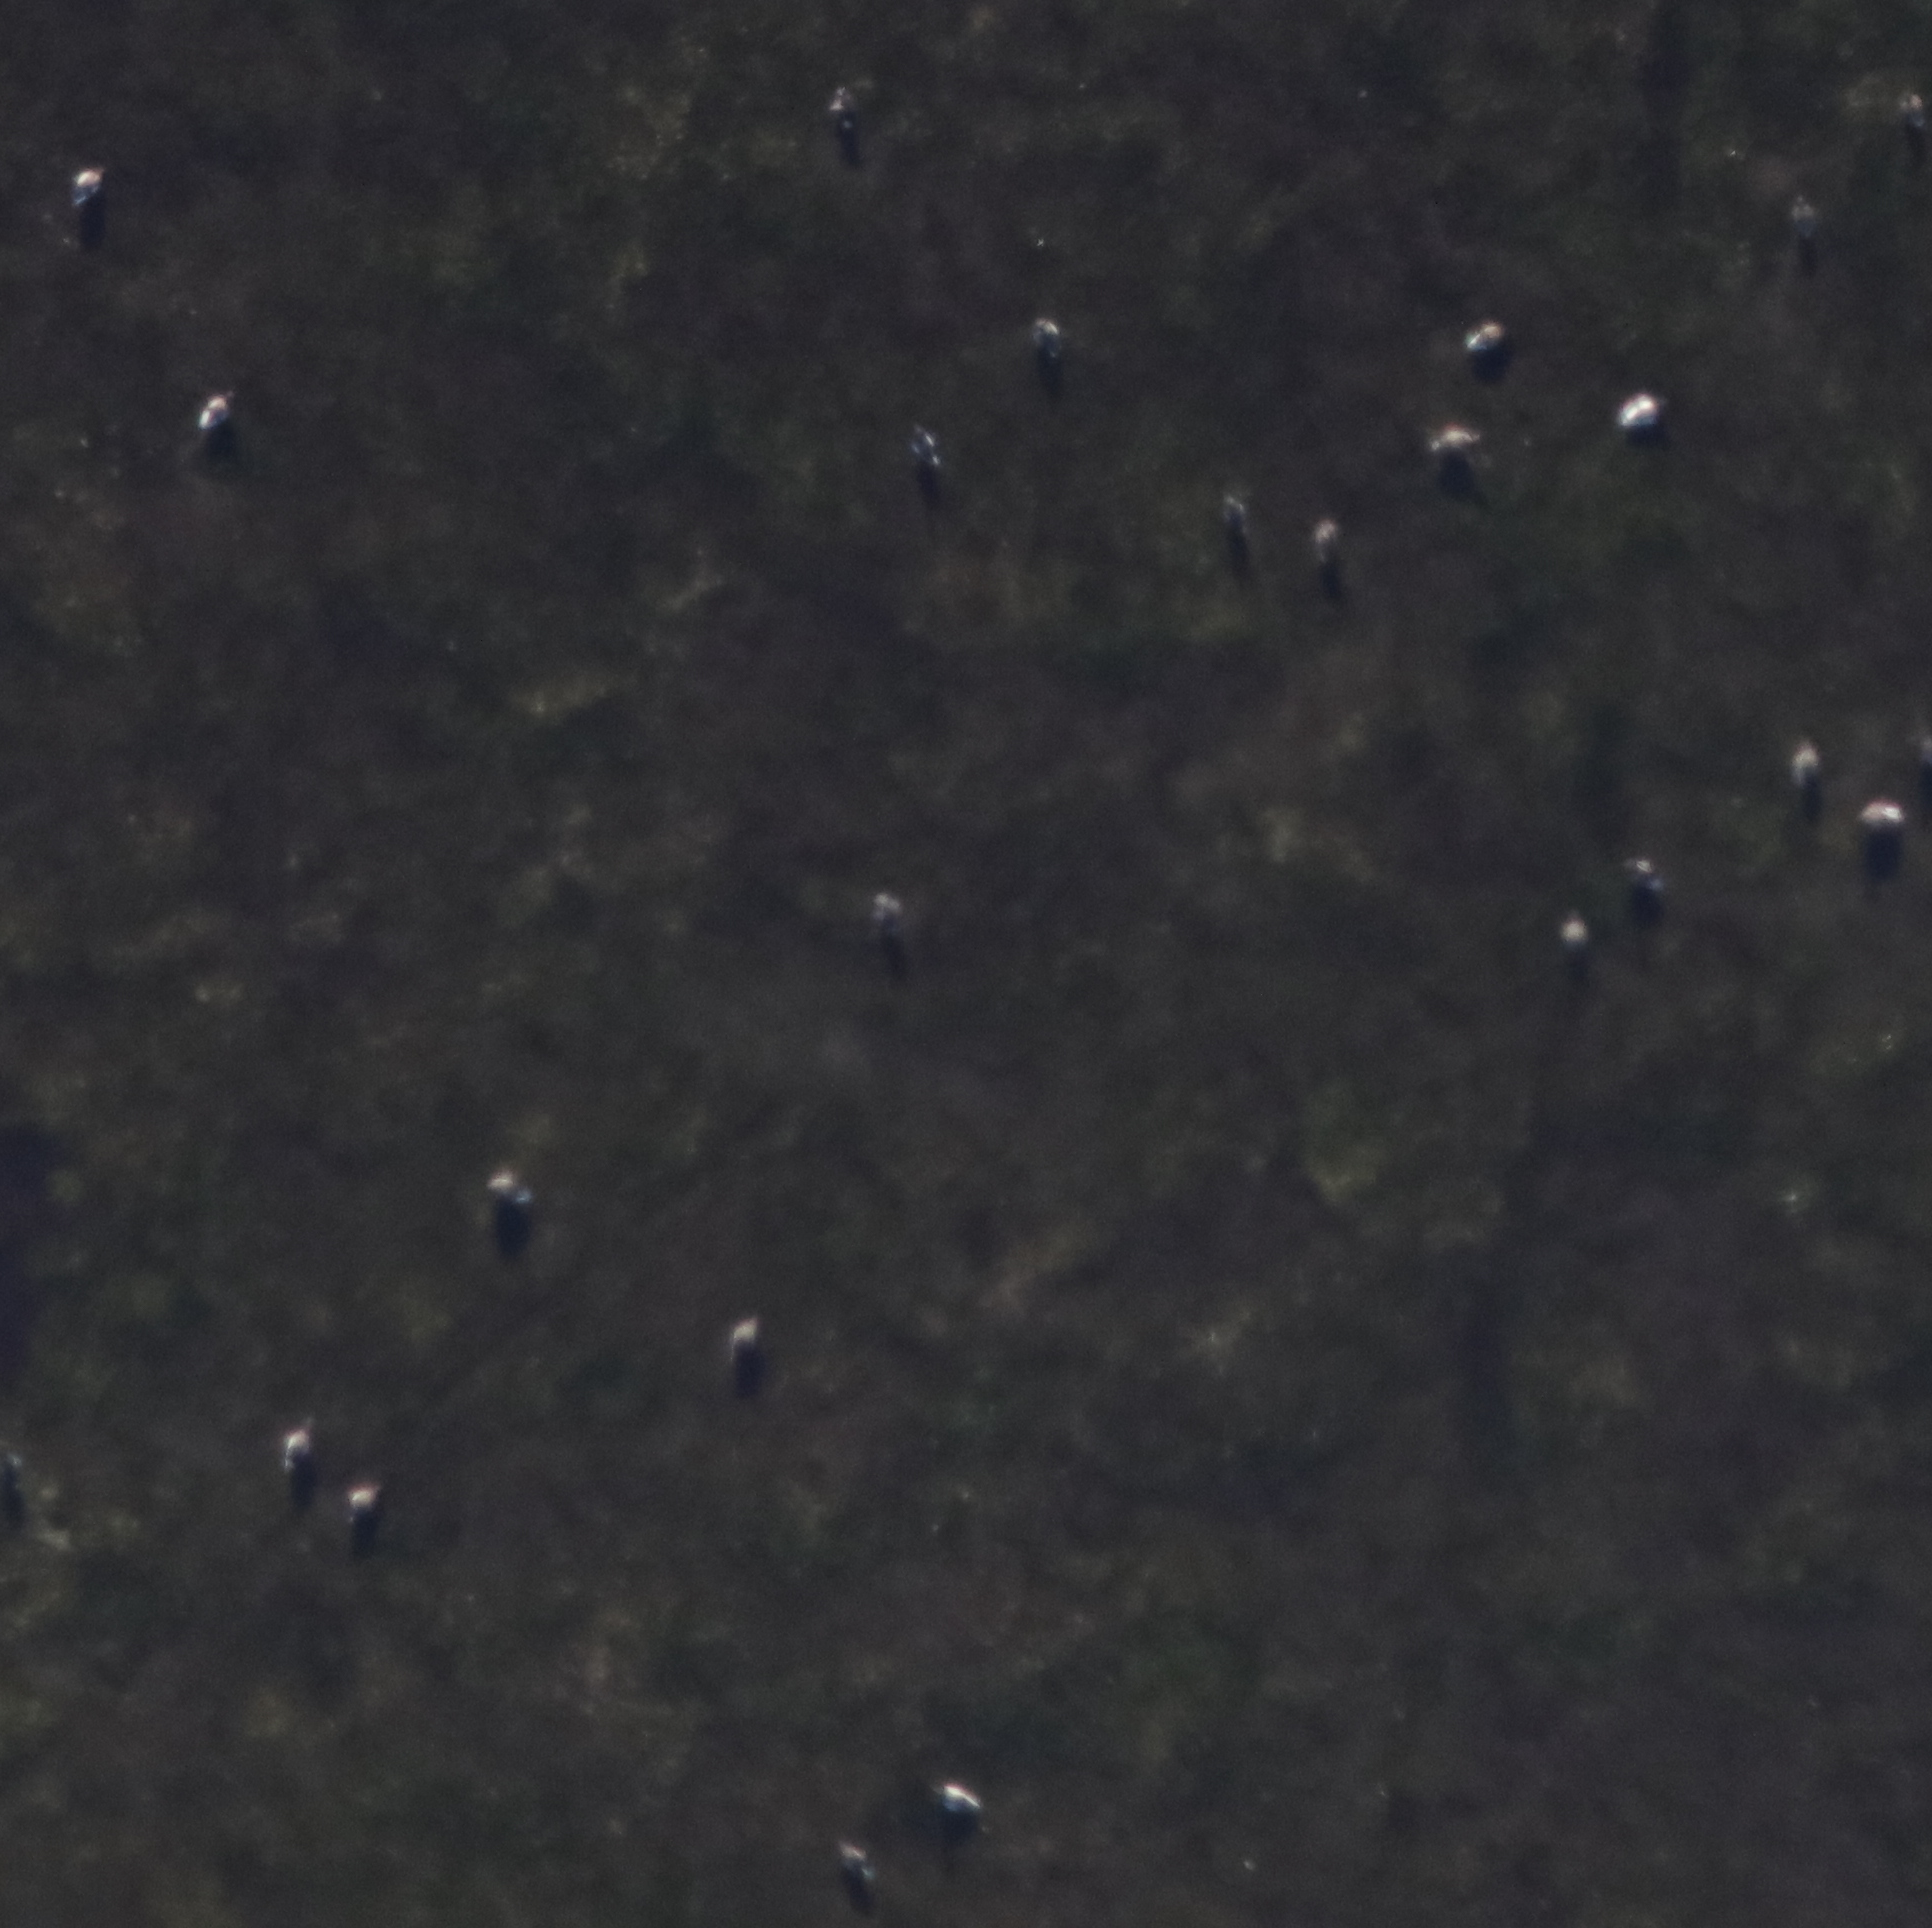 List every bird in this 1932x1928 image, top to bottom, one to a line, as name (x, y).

brant (1917, 98)
brant (846, 109)
brant (96, 187)
brant (1795, 221)
brant (1058, 330)
brant (1486, 338)
brant (228, 403)
brant (1643, 414)
brant (1454, 440)
brant (926, 454)
brant (1239, 508)
brant (1327, 532)
emperor goose (1807, 768)
emperor goose (1881, 818)
brant (1648, 875)
brant (891, 900)
brant (1574, 922)
brant (511, 1181)
brant (746, 1337)
brant (297, 1445)
brant (4, 1468)
brant (360, 1493)
brant (960, 1798)
brant (860, 1867)